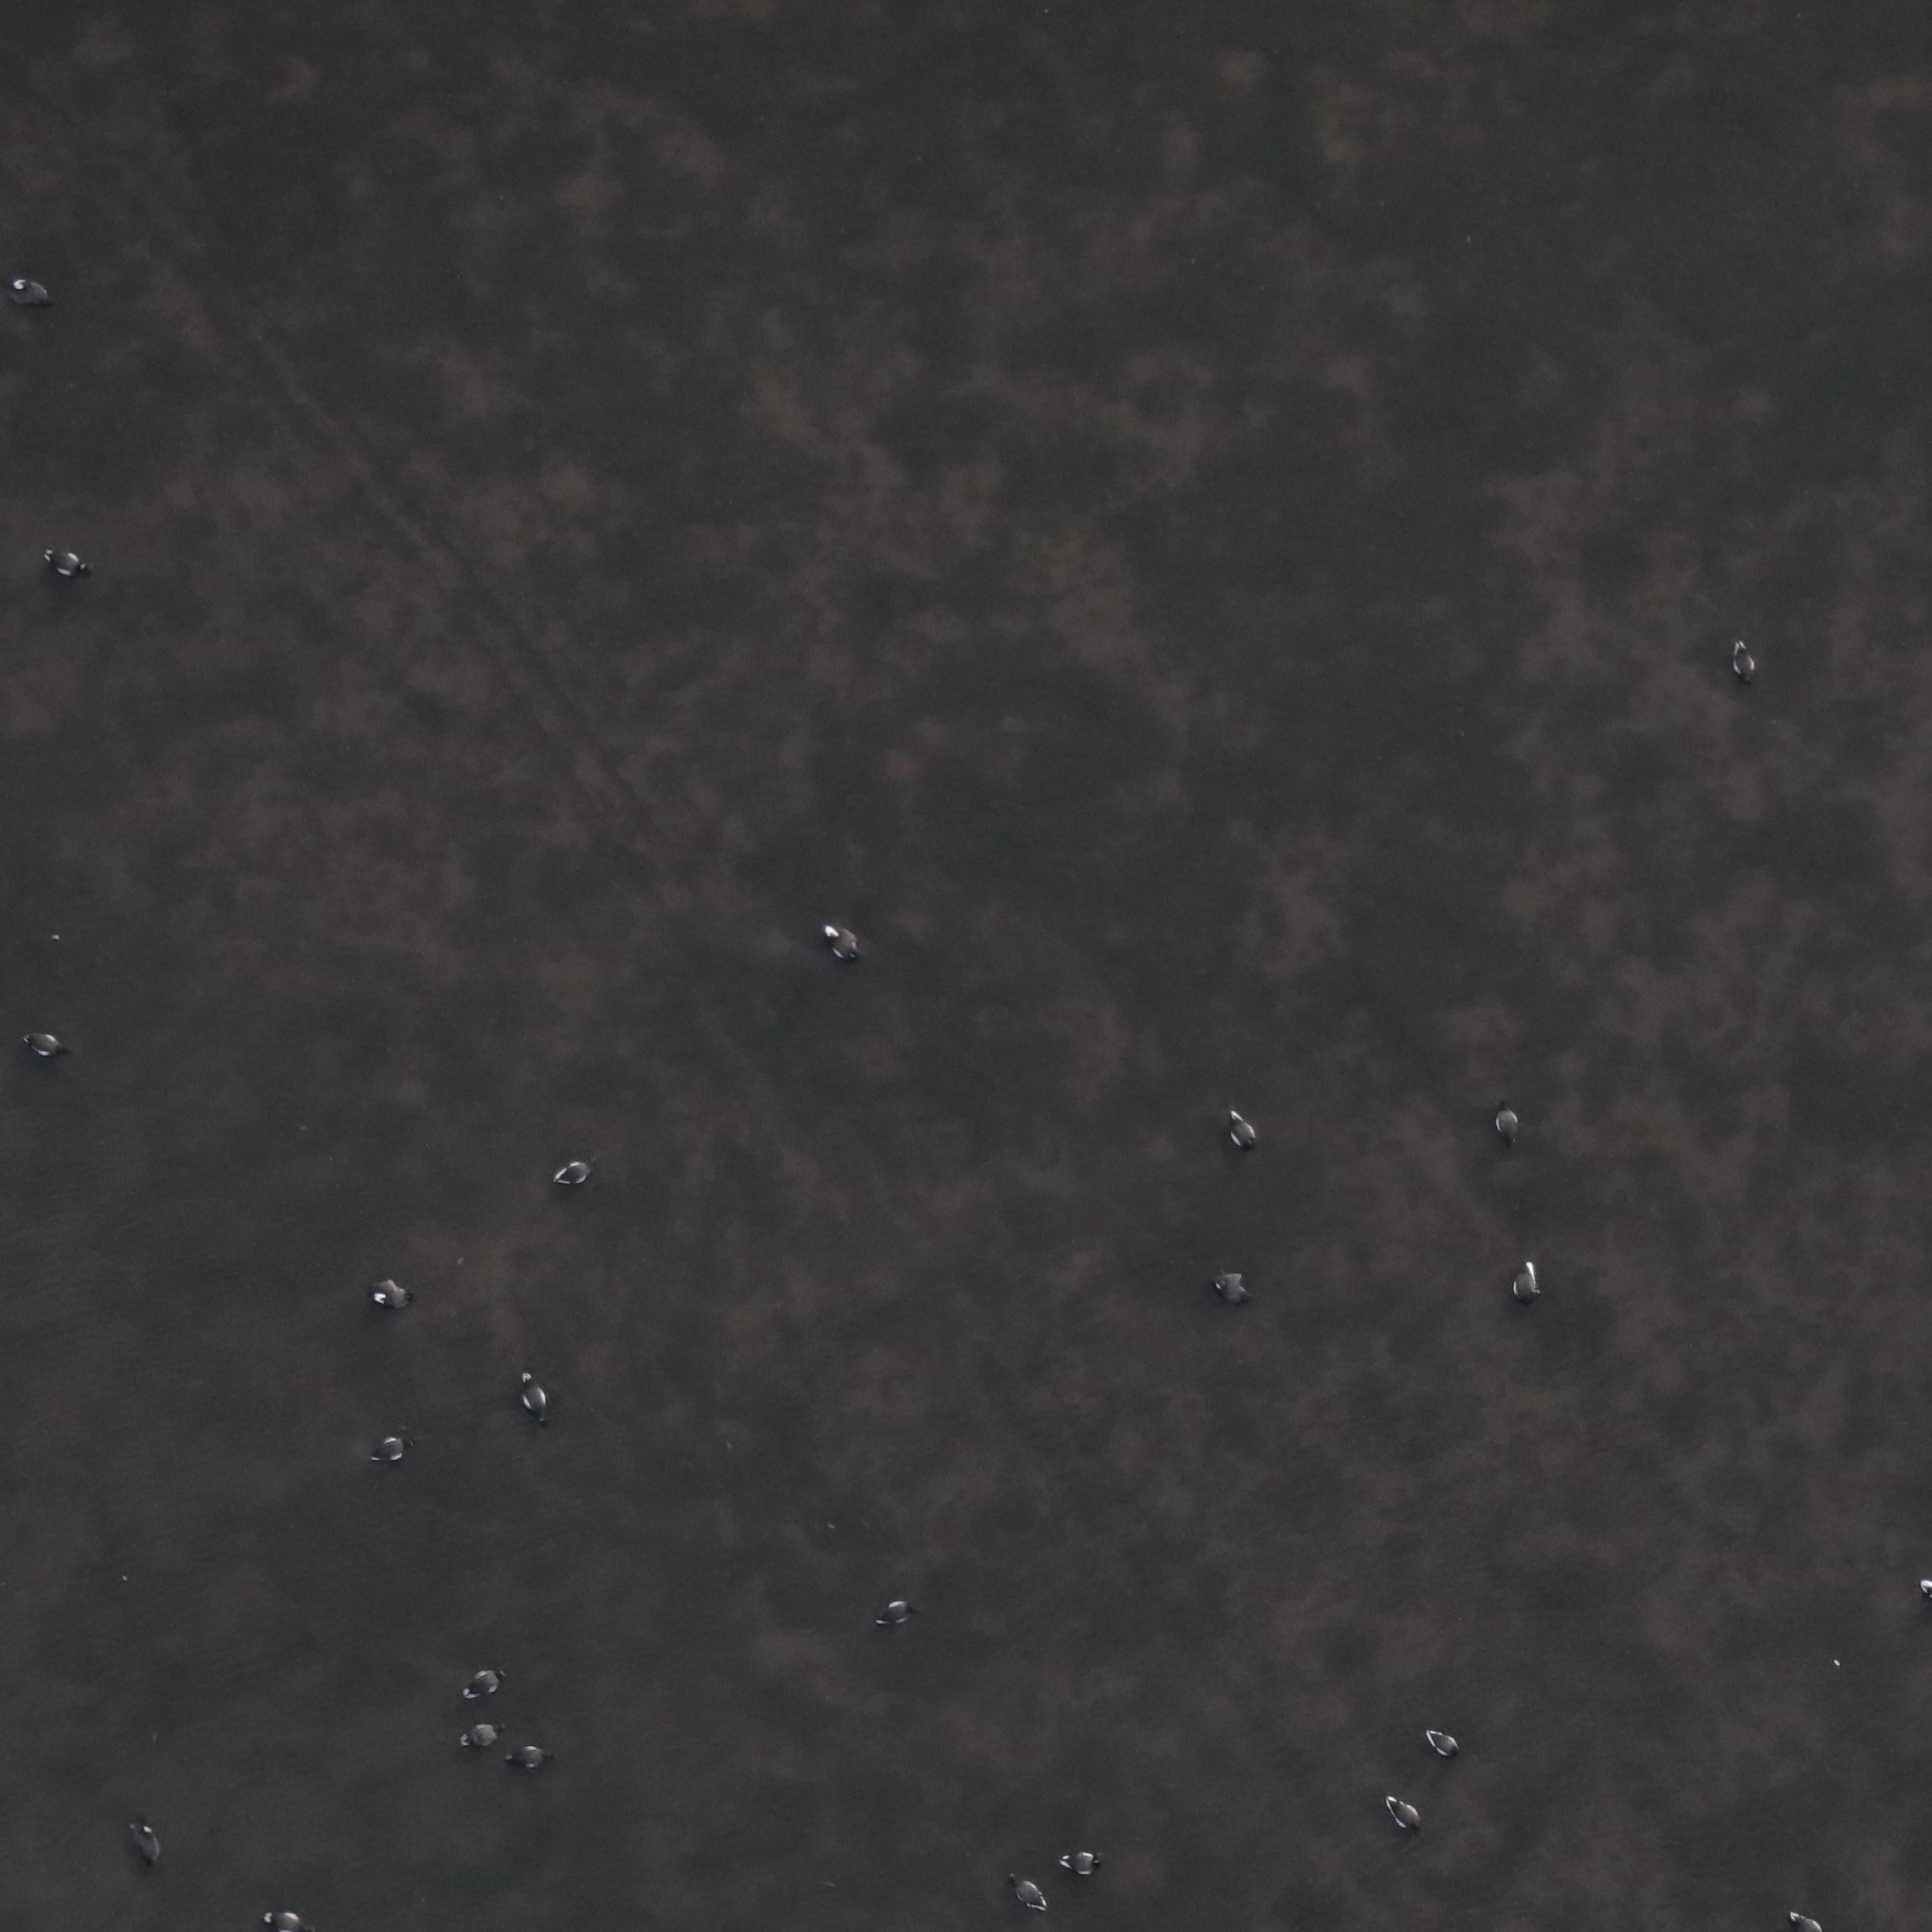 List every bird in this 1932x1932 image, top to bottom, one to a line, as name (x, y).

brant (31, 293)
brant (63, 564)
brant (1746, 662)
brant (841, 943)
brant (44, 1047)
brant (1506, 1122)
brant (1242, 1131)
brant (575, 1173)
brant (1526, 1283)
brant (1233, 1287)
brant (393, 1294)
brant (535, 1398)
brant (391, 1450)
brant (897, 1613)
brant (485, 1682)
brant (486, 1736)
brant (1446, 1743)
brant (531, 1757)
brant (1405, 1813)
brant (146, 1841)
brant (1082, 1863)
brant (1029, 1893)
brant (286, 1924)
brant (1808, 1930)